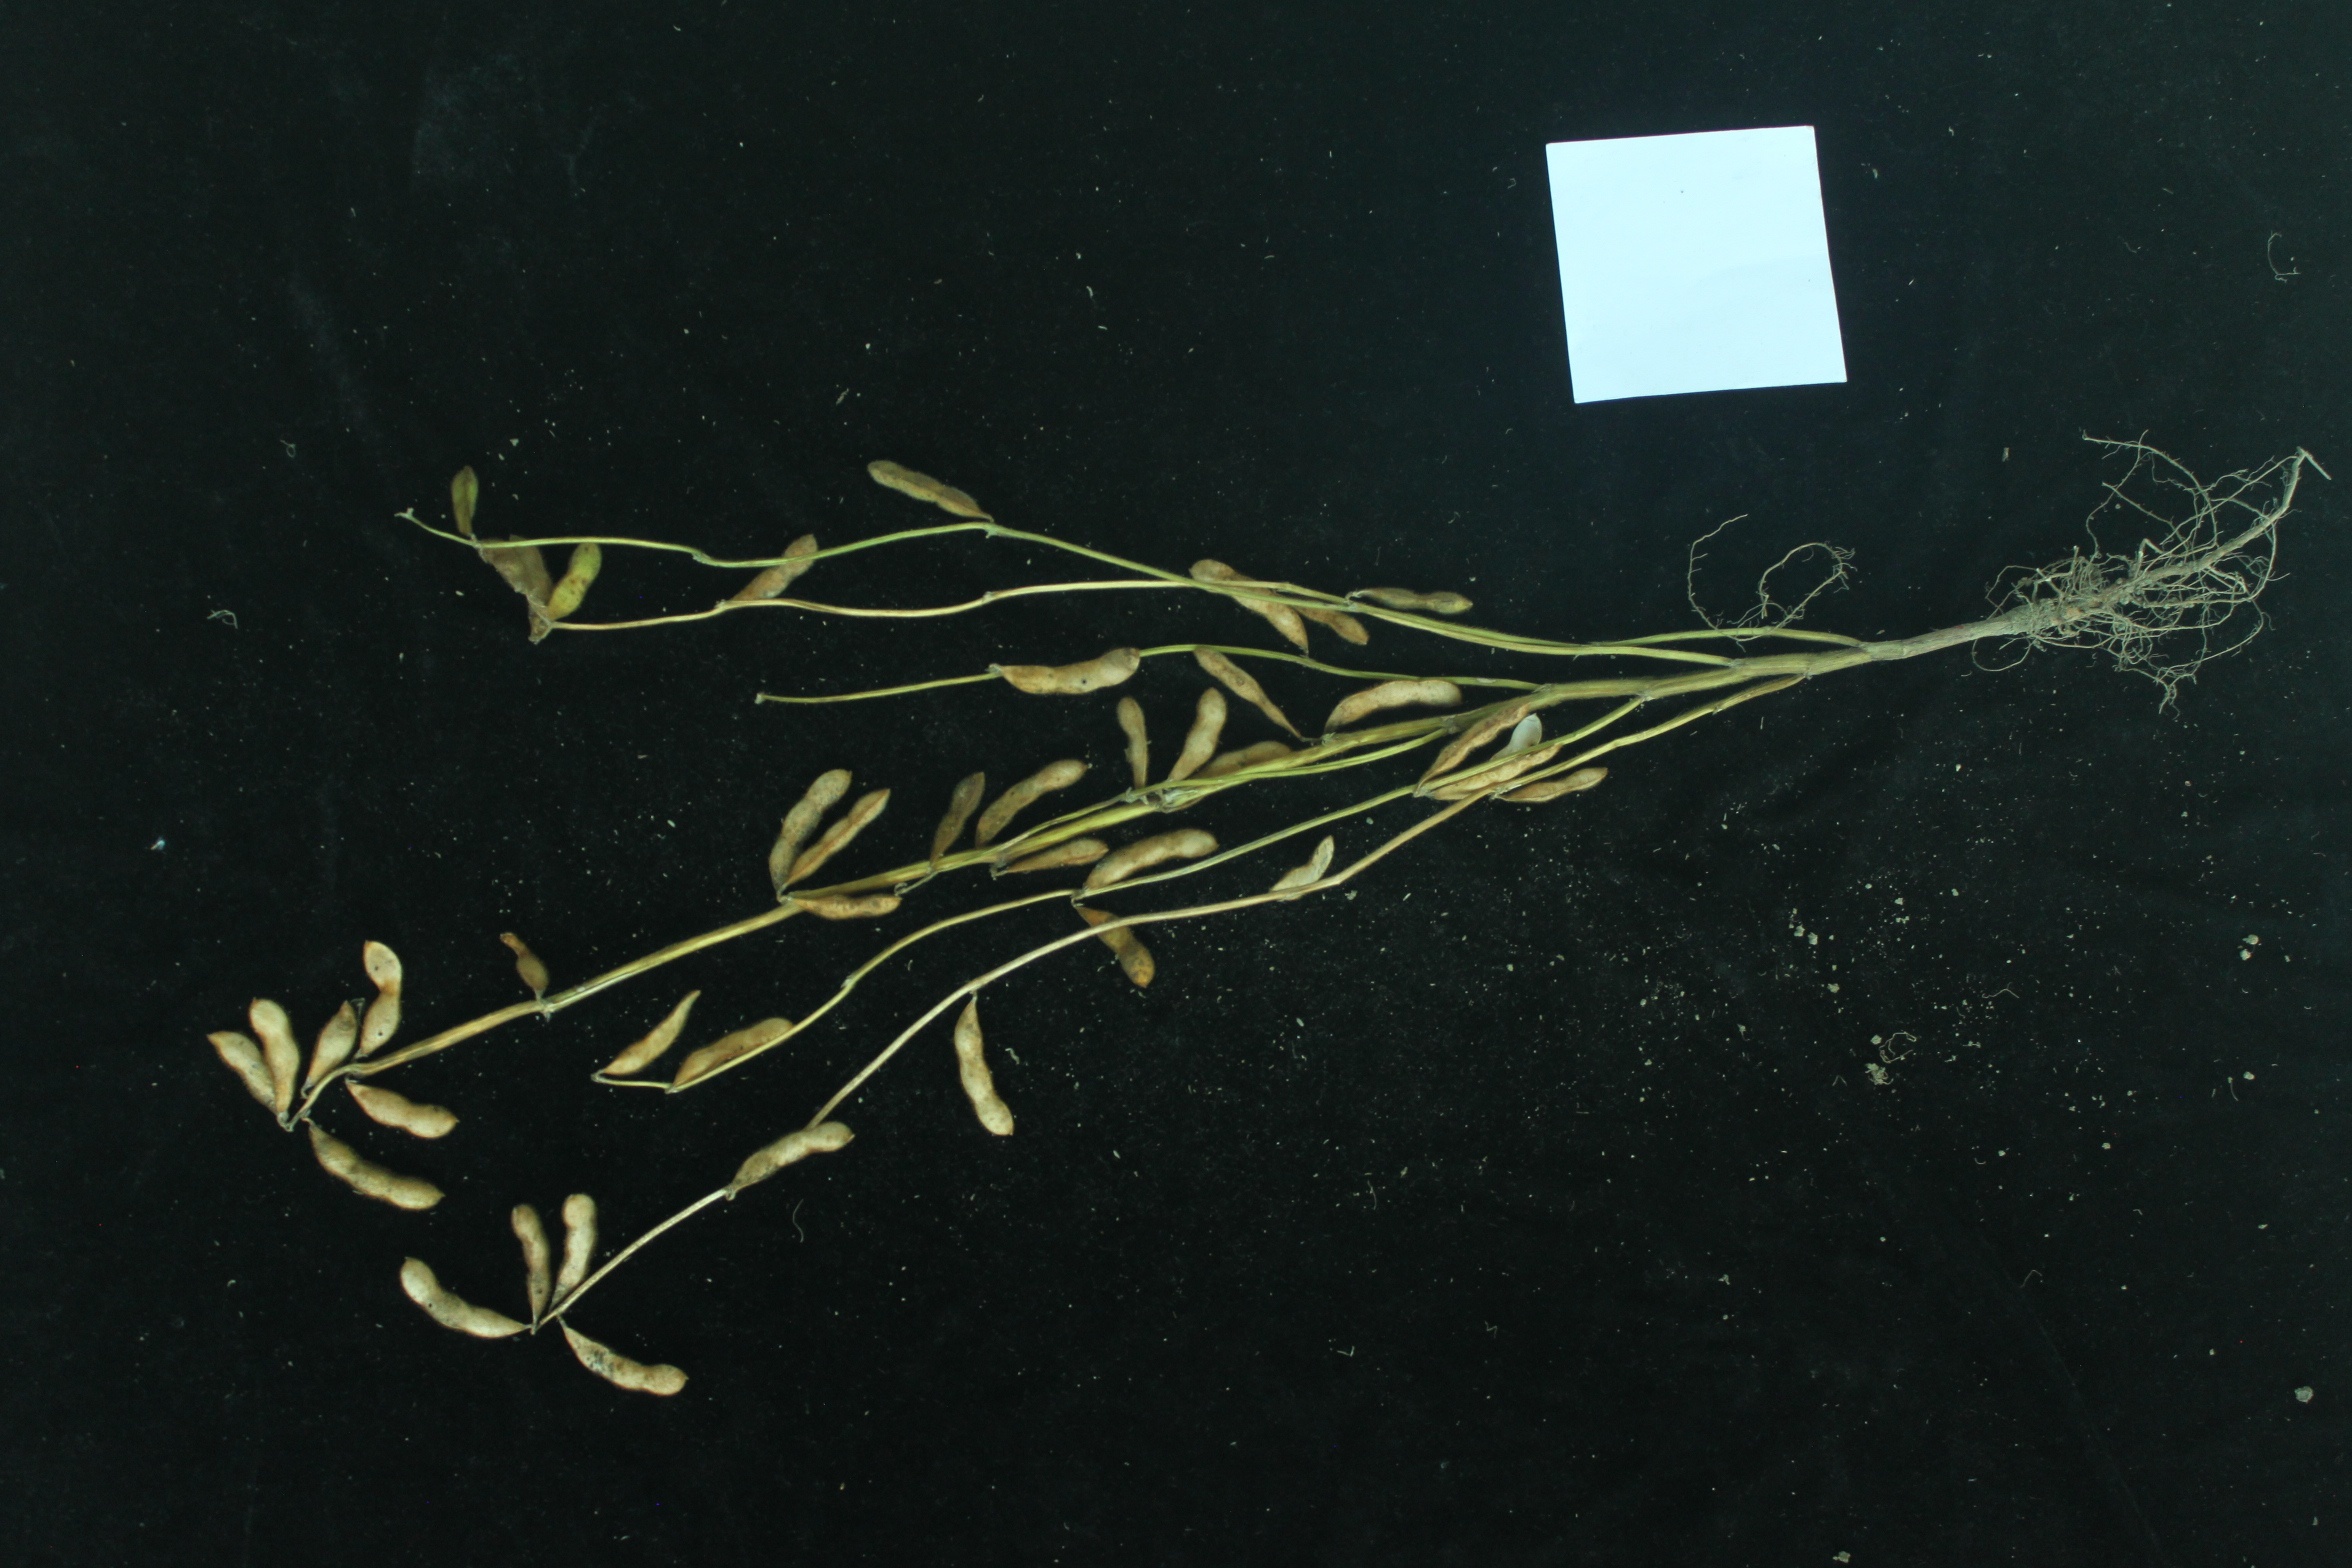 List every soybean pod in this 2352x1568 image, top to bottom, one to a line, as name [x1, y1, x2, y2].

soybean pod [865, 462, 985, 519]
soybean pod [453, 470, 475, 537]
soybean pod [731, 539, 815, 602]
soybean pod [479, 542, 551, 623]
soybean pod [531, 547, 601, 626]
soybean pod [1190, 564, 1308, 655]
soybean pod [1359, 591, 1471, 614]
soybean pod [1296, 608, 1367, 642]
soybean pod [1196, 649, 1311, 741]
soybean pod [996, 651, 1138, 696]
soybean pod [1330, 681, 1461, 729]
soybean pod [1166, 692, 1223, 786]
soybean pod [1120, 700, 1145, 789]
soybean pod [1423, 706, 1523, 779]
soybean pod [1199, 744, 1290, 777]
soybean pod [1439, 749, 1560, 793]
soybean pod [980, 763, 1084, 846]
soybean pod [1504, 769, 1604, 802]
soybean pod [933, 772, 987, 864]
soybean pod [768, 774, 852, 888]
soybean pod [785, 792, 890, 889]
soybean pod [1080, 831, 1216, 893]
soybean pod [1000, 840, 1106, 874]
soybean pod [1272, 840, 1332, 897]
soybean pod [790, 897, 900, 918]
soybean pod [1077, 910, 1153, 988]
soybean pod [503, 938, 546, 993]
soybean pod [362, 946, 400, 1055]
soybean pod [604, 993, 701, 1076]
soybean pod [251, 1002, 298, 1122]
soybean pod [954, 1002, 1012, 1136]
soybean pod [305, 1004, 357, 1090]
soybean pod [671, 1021, 793, 1091]
soybean pod [207, 1035, 273, 1105]
soybean pod [344, 1083, 452, 1135]
soybean pod [308, 1121, 441, 1208]
soybean pod [728, 1124, 851, 1195]
soybean pod [553, 1198, 594, 1305]
soybean pod [511, 1206, 548, 1323]
soybean pod [401, 1260, 532, 1335]
soybean pod [564, 1326, 688, 1396]